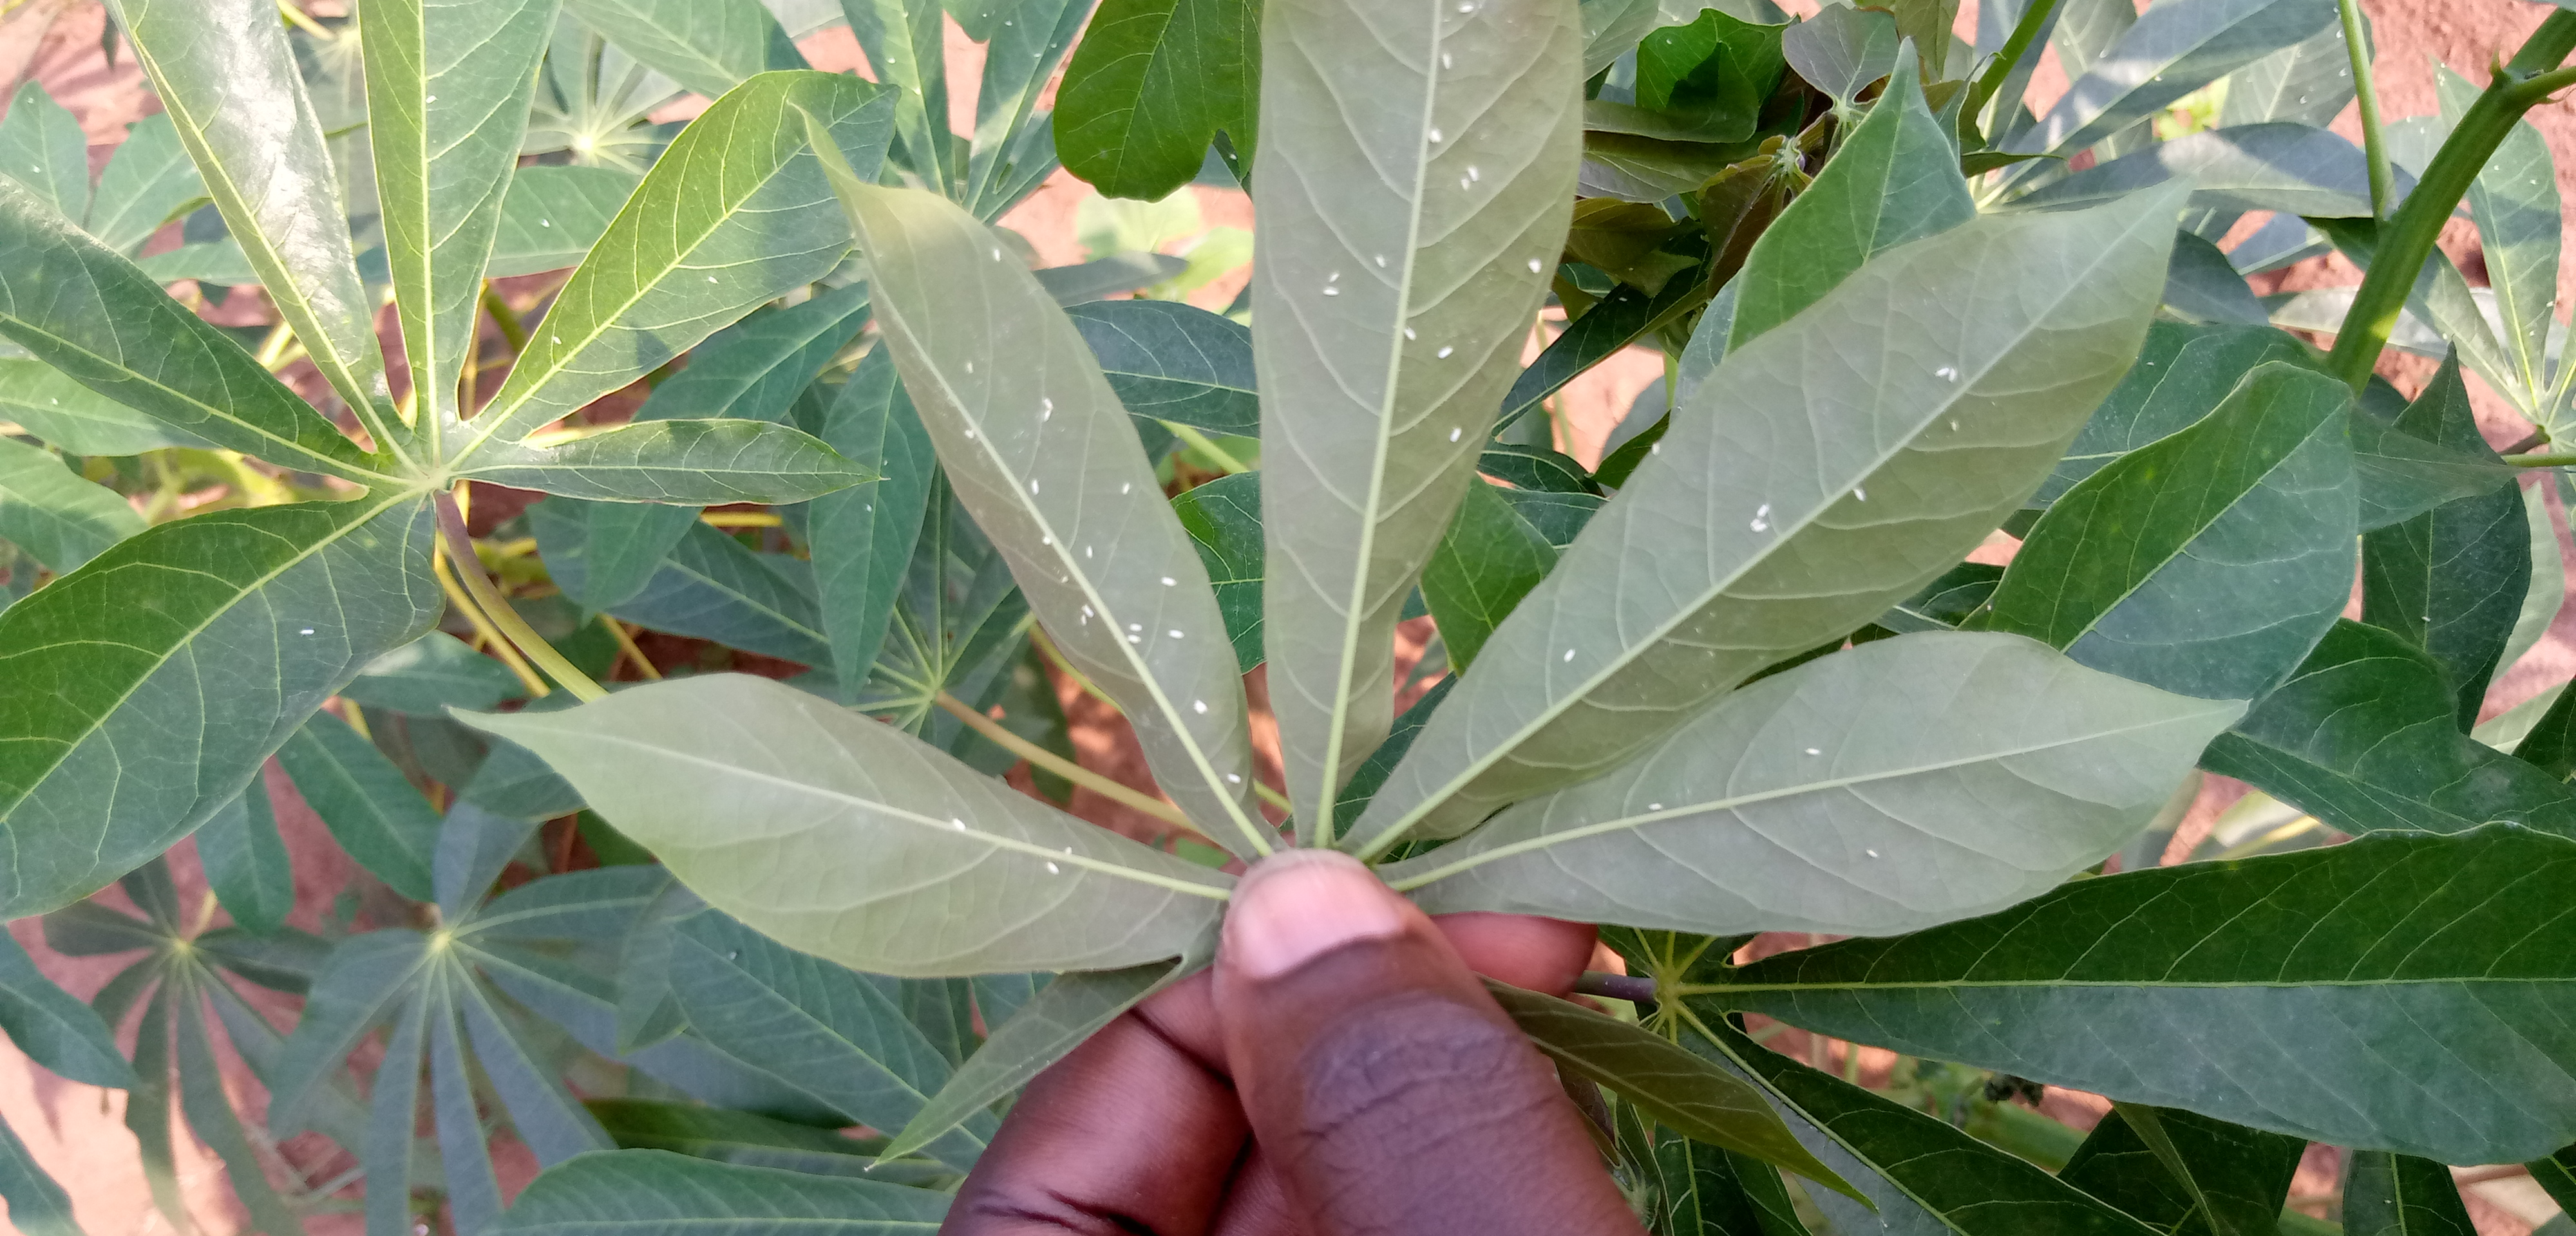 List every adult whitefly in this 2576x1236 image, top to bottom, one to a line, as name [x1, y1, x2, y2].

whitefly [1457, 5, 1475, 14]
whitefly [1439, 50, 1452, 71]
whitefly [425, 93, 439, 104]
whitefly [1427, 126, 1444, 144]
whitefly [1468, 164, 1479, 182]
whitefly [31, 164, 43, 175]
whitefly [1460, 176, 1471, 191]
whitefly [539, 218, 552, 229]
whitefly [992, 247, 1005, 265]
whitefly [1374, 250, 1387, 268]
whitefly [1526, 259, 1544, 273]
whitefly [1327, 270, 1341, 283]
whitefly [1321, 286, 1341, 297]
whitefly [1403, 324, 1420, 342]
whitefly [551, 333, 563, 348]
whitefly [1437, 344, 1455, 360]
whitefly [2145, 359, 2157, 368]
whitefly [965, 359, 975, 375]
whitefly [1934, 365, 1950, 378]
whitefly [1947, 366, 1956, 384]
whitefly [1042, 395, 1056, 409]
whitefly [1041, 409, 1055, 423]
whitefly [1949, 419, 1961, 433]
whitefly [1448, 426, 1463, 444]
whitefly [963, 427, 979, 439]
whitefly [1651, 441, 1659, 456]
whitefly [1031, 477, 1042, 496]
whitefly [1121, 480, 1132, 495]
whitefly [1850, 485, 1868, 502]
whitefly [1756, 503, 1770, 518]
whitefly [1749, 518, 1768, 534]
whitefly [1041, 534, 1053, 546]
whitefly [1084, 543, 1095, 559]
whitefly [1060, 573, 1070, 584]
whitefly [1160, 574, 1179, 588]
whitefly [1079, 602, 1096, 618]
whitefly [1080, 612, 1087, 627]
whitefly [1128, 621, 1144, 632]
whitefly [1168, 627, 1186, 642]
whitefly [298, 628, 318, 637]
whitefly [1125, 633, 1143, 643]
whitefly [1562, 647, 1576, 663]
whitefly [1193, 698, 1209, 715]
whitefly [1805, 745, 1821, 756]
whitefly [1224, 771, 1244, 784]
whitefly [1647, 801, 1664, 812]
whitefly [952, 816, 968, 832]
whitefly [1865, 848, 1879, 858]
whitefly [1045, 861, 1061, 876]